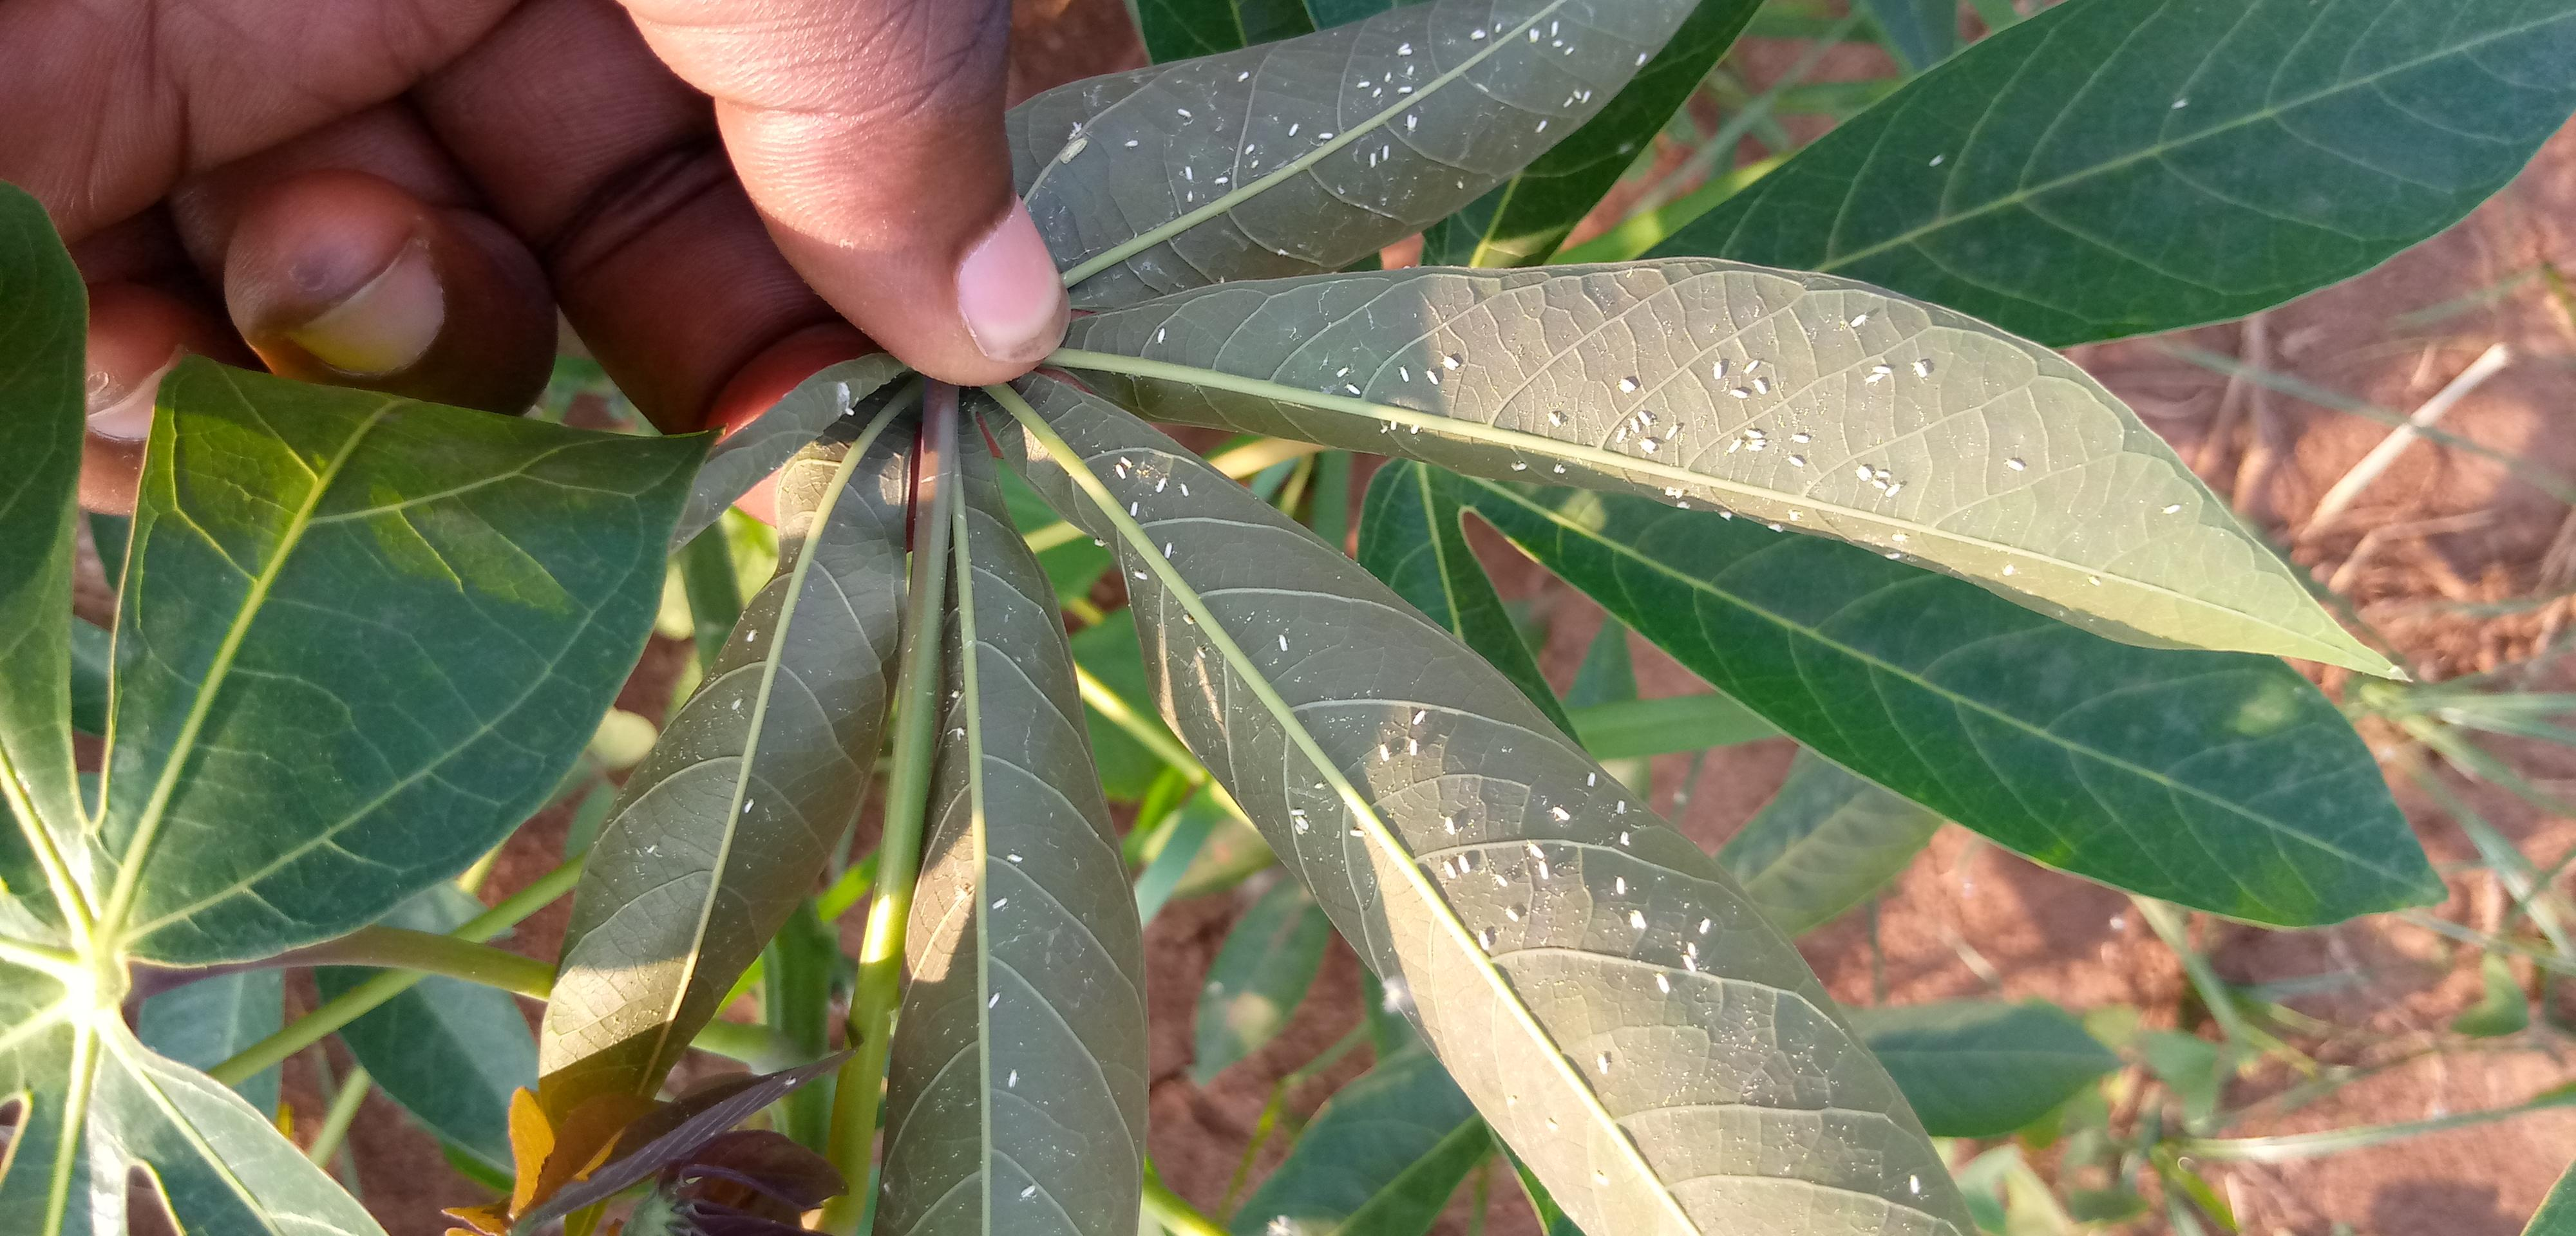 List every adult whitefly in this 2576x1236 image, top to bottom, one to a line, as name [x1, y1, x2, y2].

whitefly [1549, 18, 1561, 39]
whitefly [1494, 20, 1503, 35]
whitefly [1529, 26, 1542, 45]
whitefly [1468, 28, 1488, 40]
whitefly [1549, 37, 1564, 48]
whitefly [1397, 41, 1411, 52]
whitefly [1563, 44, 1577, 58]
whitefly [1398, 48, 1414, 59]
whitefly [1633, 50, 1648, 69]
whitefly [1405, 64, 1417, 78]
whitefly [1235, 69, 1251, 83]
whitefly [1382, 70, 1394, 84]
whitefly [1353, 79, 1372, 89]
whitefly [1395, 84, 1414, 95]
whitefly [1370, 84, 1384, 102]
whitefly [1572, 88, 1584, 101]
whitefly [1582, 88, 1592, 104]
whitefly [2169, 96, 2192, 111]
whitefly [1564, 97, 1575, 108]
whitefly [1176, 106, 1193, 118]
whitefly [1404, 113, 1419, 133]
whitefly [1531, 118, 1552, 133]
whitefly [1070, 118, 1085, 136]
whitefly [1287, 120, 1302, 140]
whitefly [1317, 131, 1334, 141]
whitefly [1124, 138, 1141, 149]
whitefly [1613, 139, 1636, 156]
whitefly [1379, 142, 1392, 162]
whitefly [1243, 142, 1257, 155]
whitefly [1366, 149, 1377, 169]
whitefly [1927, 152, 1946, 169]
whitefly [1248, 157, 1262, 170]
whitefly [1182, 164, 1195, 181]
whitefly [1212, 174, 1229, 186]
whitefly [1454, 180, 1466, 190]
whitefly [1186, 189, 1196, 203]
whitefly [1275, 243, 1291, 258]
whitefly [1216, 274, 1226, 285]
whitefly [1849, 312, 1872, 331]
whitefly [1154, 323, 1167, 346]
whitefly [1443, 354, 1461, 368]
whitefly [1742, 358, 1761, 375]
whitefly [1711, 359, 1725, 380]
whitefly [1442, 360, 1456, 371]
whitefly [1911, 360, 1931, 379]
whitefly [1397, 364, 1410, 383]
whitefly [1870, 364, 1893, 375]
whitefly [1335, 365, 1349, 378]
whitefly [1425, 368, 1441, 386]
whitefly [1864, 373, 1886, 385]
whitefly [1752, 376, 1768, 395]
whitefly [1619, 377, 1636, 391]
whitefly [1342, 380, 1362, 396]
whitefly [1618, 382, 1631, 393]
whitefly [1727, 388, 1749, 400]
whitefly [1546, 408, 1564, 428]
whitefly [1636, 409, 1654, 427]
whitefly [1627, 413, 1641, 434]
whitefly [1389, 418, 1397, 431]
whitefly [1379, 419, 1388, 435]
whitefly [1408, 422, 1421, 436]
whitefly [1664, 422, 1678, 441]
whitefly [1615, 424, 1627, 445]
whitefly [1743, 427, 1765, 438]
whitefly [1788, 432, 1811, 447]
whitefly [1726, 434, 1744, 453]
whitefly [1643, 436, 1658, 449]
whitefly [1751, 438, 1767, 445]
whitefly [1638, 440, 1655, 455]
whitefly [1744, 444, 1764, 453]
whitefly [1120, 454, 1132, 469]
whitefly [1785, 454, 1806, 471]
whitefly [2003, 456, 2025, 474]
whitefly [1510, 460, 1528, 473]
whitefly [1552, 460, 1560, 473]
whitefly [1853, 462, 1873, 482]
whitefly [1114, 463, 1126, 480]
whitefly [1559, 465, 1567, 476]
whitefly [1874, 468, 1891, 479]
whitefly [1153, 473, 1168, 493]
whitefly [1870, 478, 1888, 489]
whitefly [1179, 481, 1191, 497]
whitefly [1885, 482, 1902, 499]
whitefly [1663, 485, 1674, 499]
whitefly [1674, 486, 1683, 500]
whitefly [1129, 499, 1140, 520]
whitefly [2159, 499, 2182, 518]
whitefly [1676, 500, 1691, 510]
whitefly [1713, 509, 1736, 523]
whitefly [1786, 509, 1804, 521]
whitefly [1765, 521, 1785, 534]
whitefly [1889, 529, 1910, 541]
whitefly [1092, 535, 1108, 548]
whitefly [1161, 540, 1175, 561]
whitefly [1882, 551, 1905, 561]
whitefly [2000, 562, 2016, 577]
whitefly [1132, 567, 1150, 584]
whitefly [2085, 575, 2103, 586]
whitefly [1180, 613, 1195, 629]
whitefly [744, 626, 759, 645]
whitefly [1276, 630, 1292, 653]
whitefly [1194, 642, 1209, 660]
whitefly [2388, 664, 2400, 674]
whitefly [950, 689, 963, 700]
whitefly [730, 696, 748, 711]
whitefly [1410, 708, 1427, 729]
whitefly [947, 726, 969, 742]
whitefly [1408, 737, 1419, 758]
whitefly [1375, 741, 1393, 765]
whitefly [1582, 769, 1601, 788]
whitefly [1312, 780, 1327, 791]
whitefly [1615, 794, 1629, 816]
whitefly [742, 795, 755, 814]
whitefly [1548, 805, 1575, 825]
whitefly [1289, 807, 1306, 815]
whitefly [1294, 814, 1310, 830]
whitefly [1442, 816, 1459, 836]
whitefly [1294, 822, 1309, 838]
whitefly [1345, 828, 1367, 839]
whitefly [1618, 830, 1636, 851]
whitefly [647, 841, 660, 855]
whitefly [1530, 845, 1545, 858]
whitefly [1004, 851, 1024, 865]
whitefly [1457, 852, 1474, 875]
whitefly [1442, 858, 1457, 881]
whitefly [1537, 859, 1553, 881]
whitefly [1493, 871, 1511, 889]
whitefly [1614, 873, 1627, 897]
whitefly [990, 894, 1011, 911]
whitefly [1503, 908, 1519, 925]
whitefly [1634, 909, 1649, 932]
whitefly [1629, 911, 1638, 930]
whitefly [1697, 914, 1714, 935]
whitefly [1475, 928, 1491, 950]
whitefly [1684, 941, 1700, 955]
whitefly [1681, 953, 1700, 973]
whitefly [1653, 971, 1676, 996]
whitefly [989, 989, 1002, 1009]
whitefly [1595, 1050, 1614, 1075]
whitefly [1006, 1065, 1020, 1092]
whitefly [782, 1076, 798, 1087]
whitefly [1506, 1094, 1520, 1108]
whitefly [1542, 1117, 1562, 1136]
whitefly [1590, 1167, 1613, 1188]
whitefly [1906, 1170, 1926, 1197]
whitefly [1018, 1182, 1037, 1200]